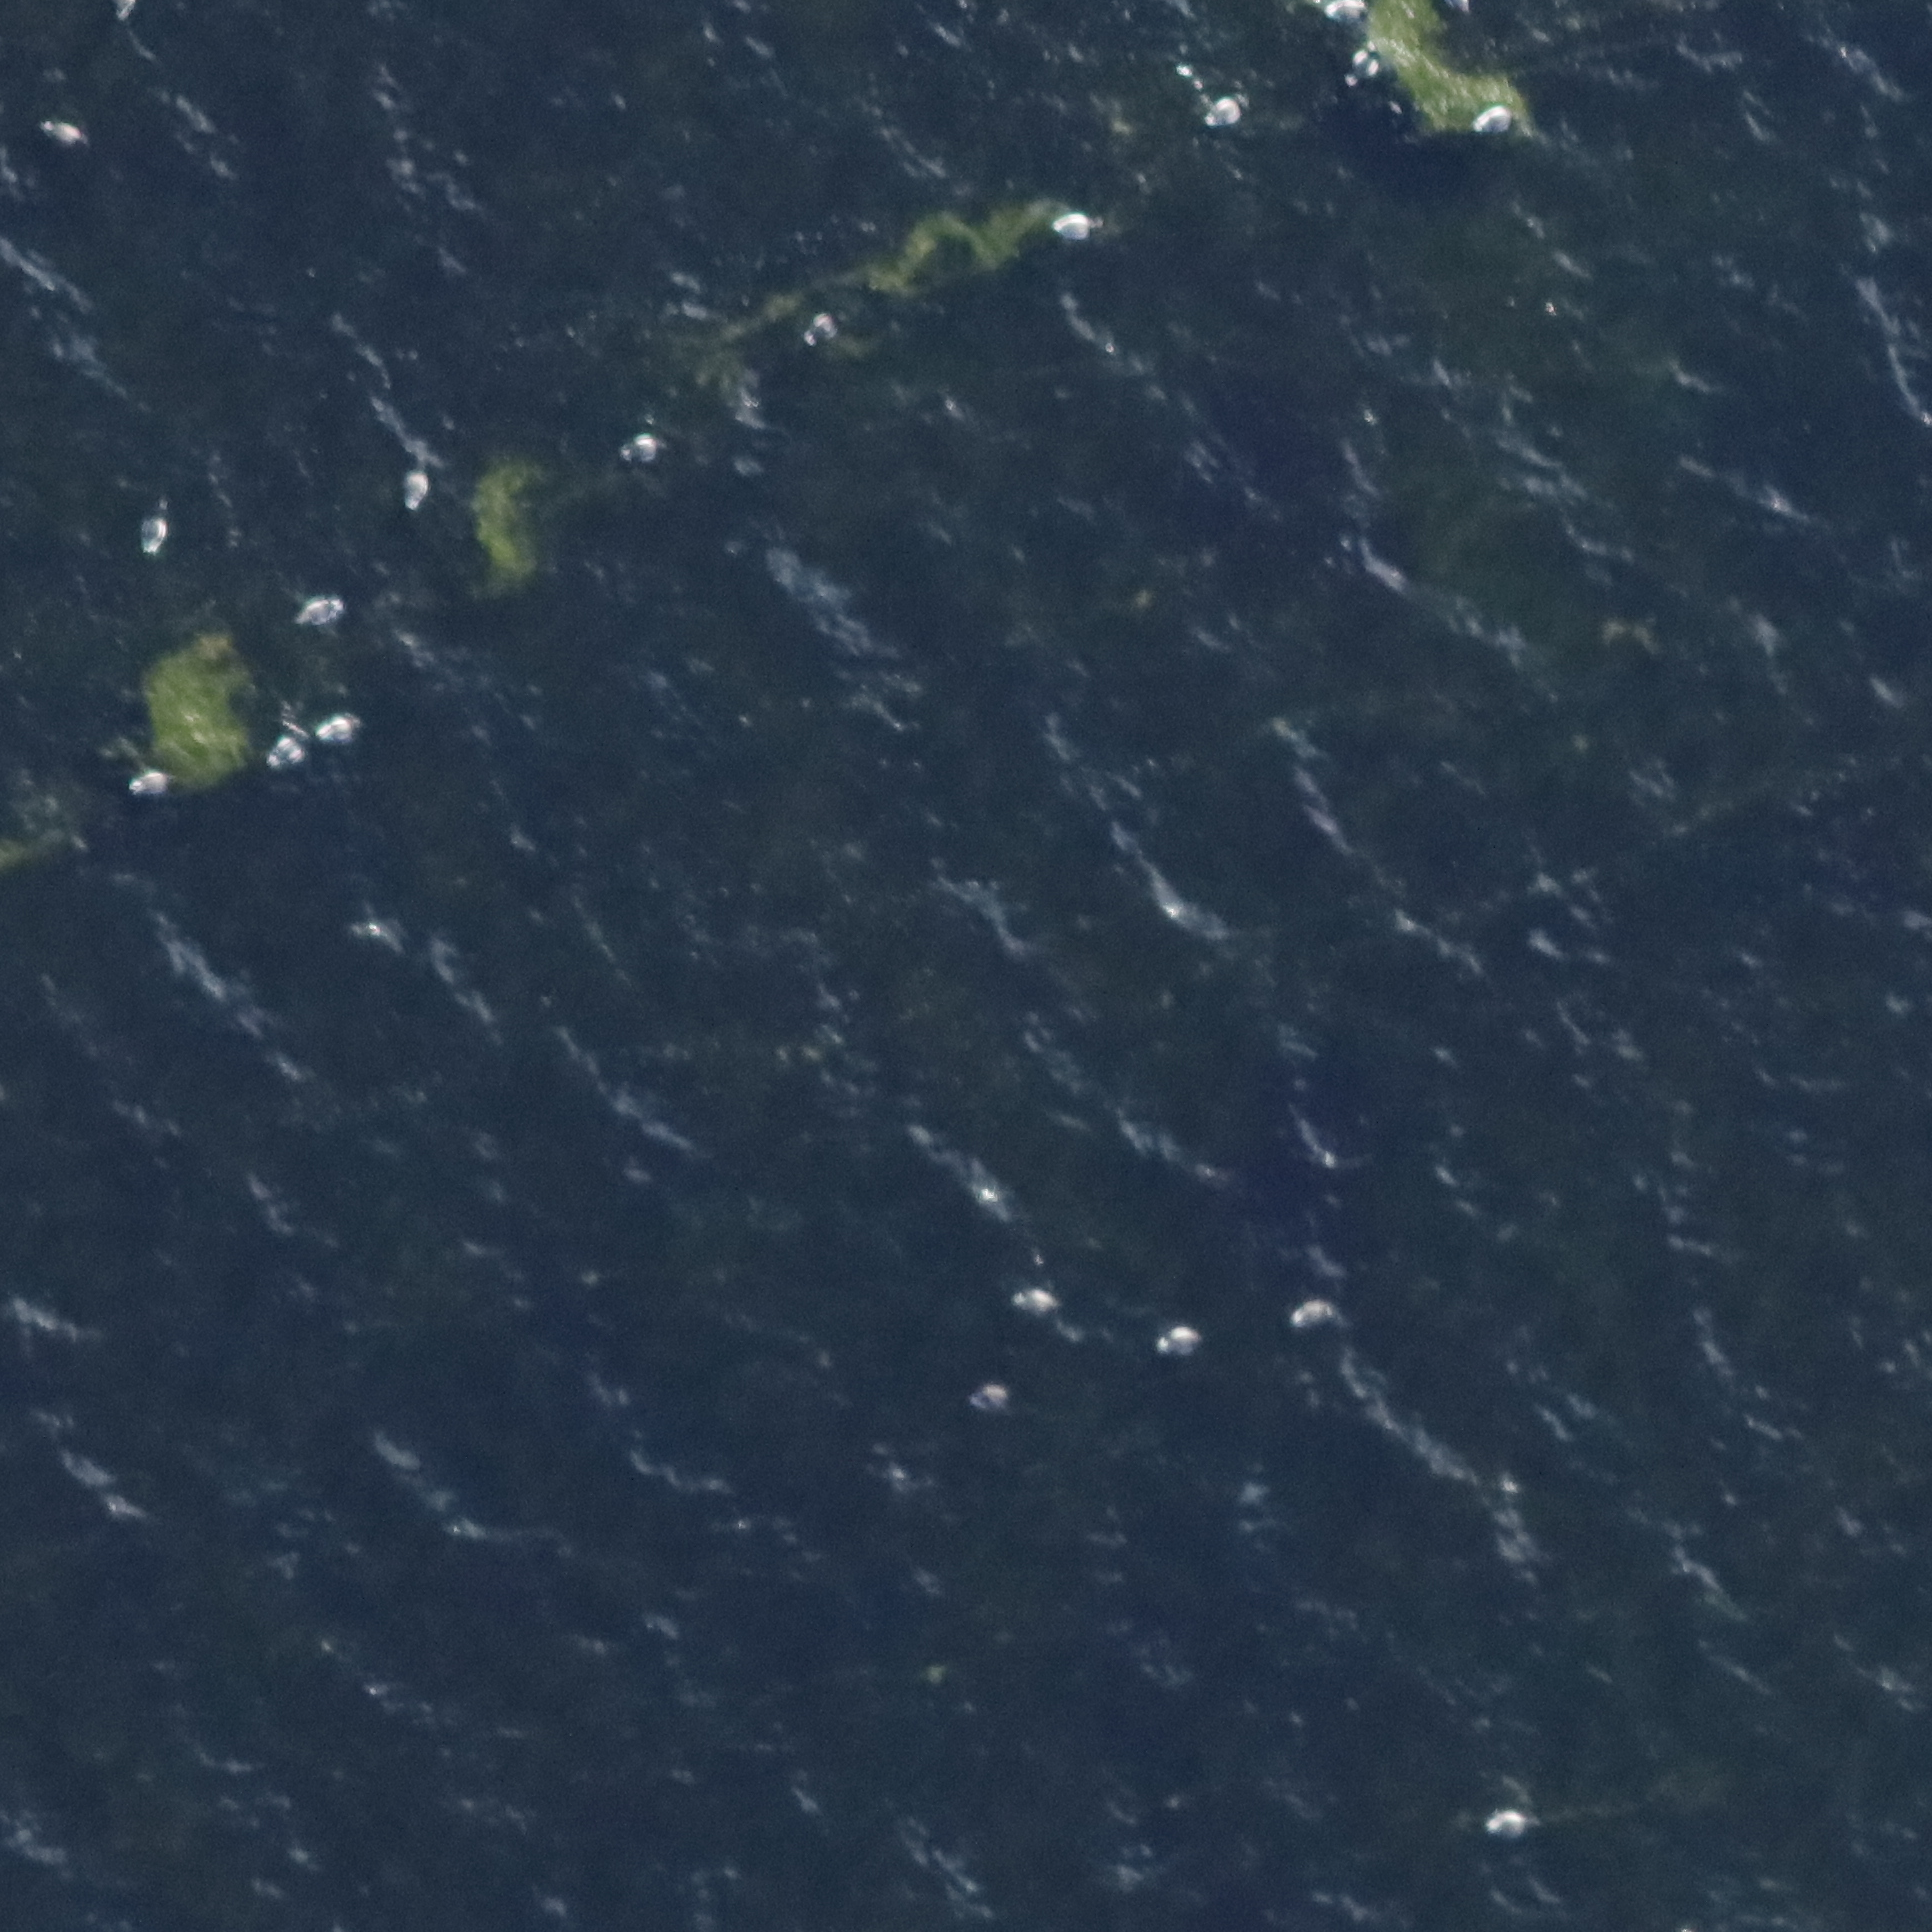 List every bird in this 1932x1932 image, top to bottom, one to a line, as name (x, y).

brant (1348, 10)
brant (1365, 68)
brant (1231, 114)
brant (1498, 124)
brant (62, 135)
brant (1070, 225)
brant (821, 323)
brant (640, 450)
brant (415, 487)
brant (155, 532)
brant (318, 613)
brant (341, 731)
brant (288, 748)
brant (151, 784)
brant (1036, 1305)
brant (1318, 1313)
brant (1183, 1343)
brant (992, 1398)
brant (1512, 1825)